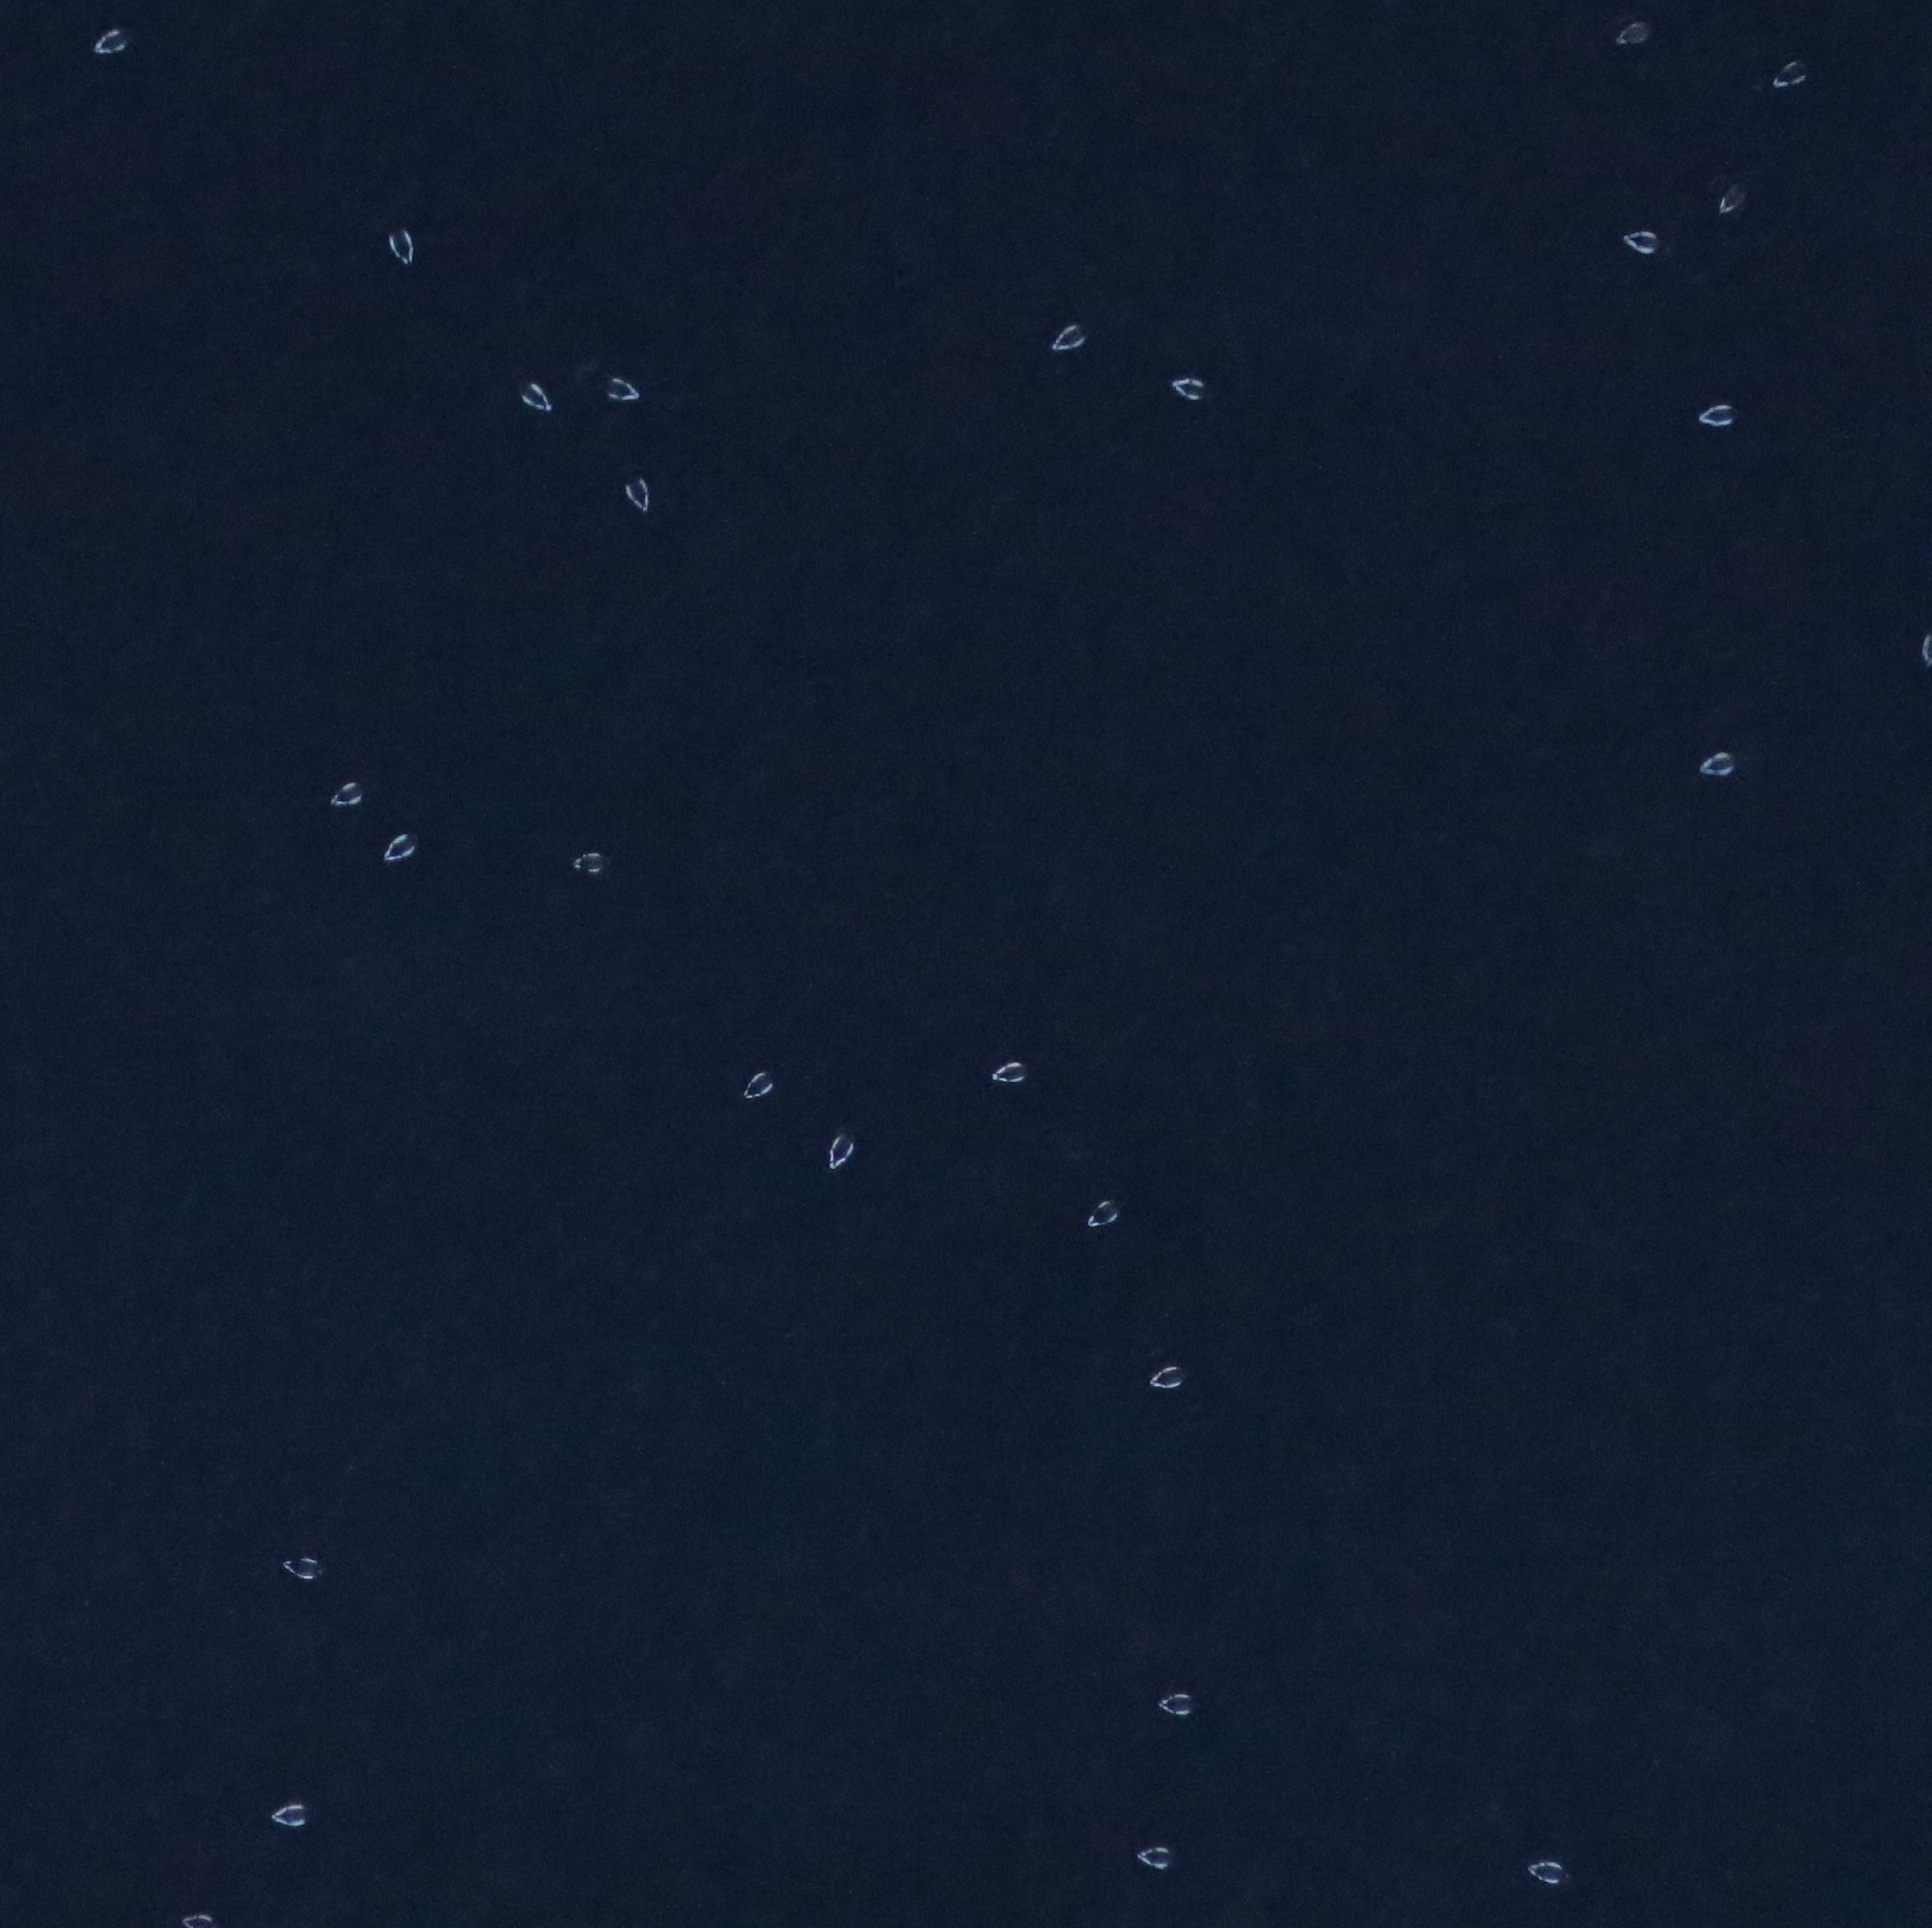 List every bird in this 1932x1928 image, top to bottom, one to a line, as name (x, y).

brant (1637, 35)
brant (113, 43)
brant (1792, 74)
brant (1737, 198)
brant (400, 244)
brant (1649, 244)
brant (1070, 337)
brant (617, 387)
brant (1193, 389)
brant (535, 395)
brant (1720, 415)
brant (636, 491)
brant (1720, 763)
brant (349, 793)
brant (400, 847)
brant (593, 862)
brant (1012, 1072)
brant (760, 1084)
brant (840, 1146)
brant (1105, 1213)
brant (1170, 1376)
brant (304, 1568)
brant (1180, 1703)
brant (292, 1815)
brant (1157, 1857)
brant (1550, 1872)